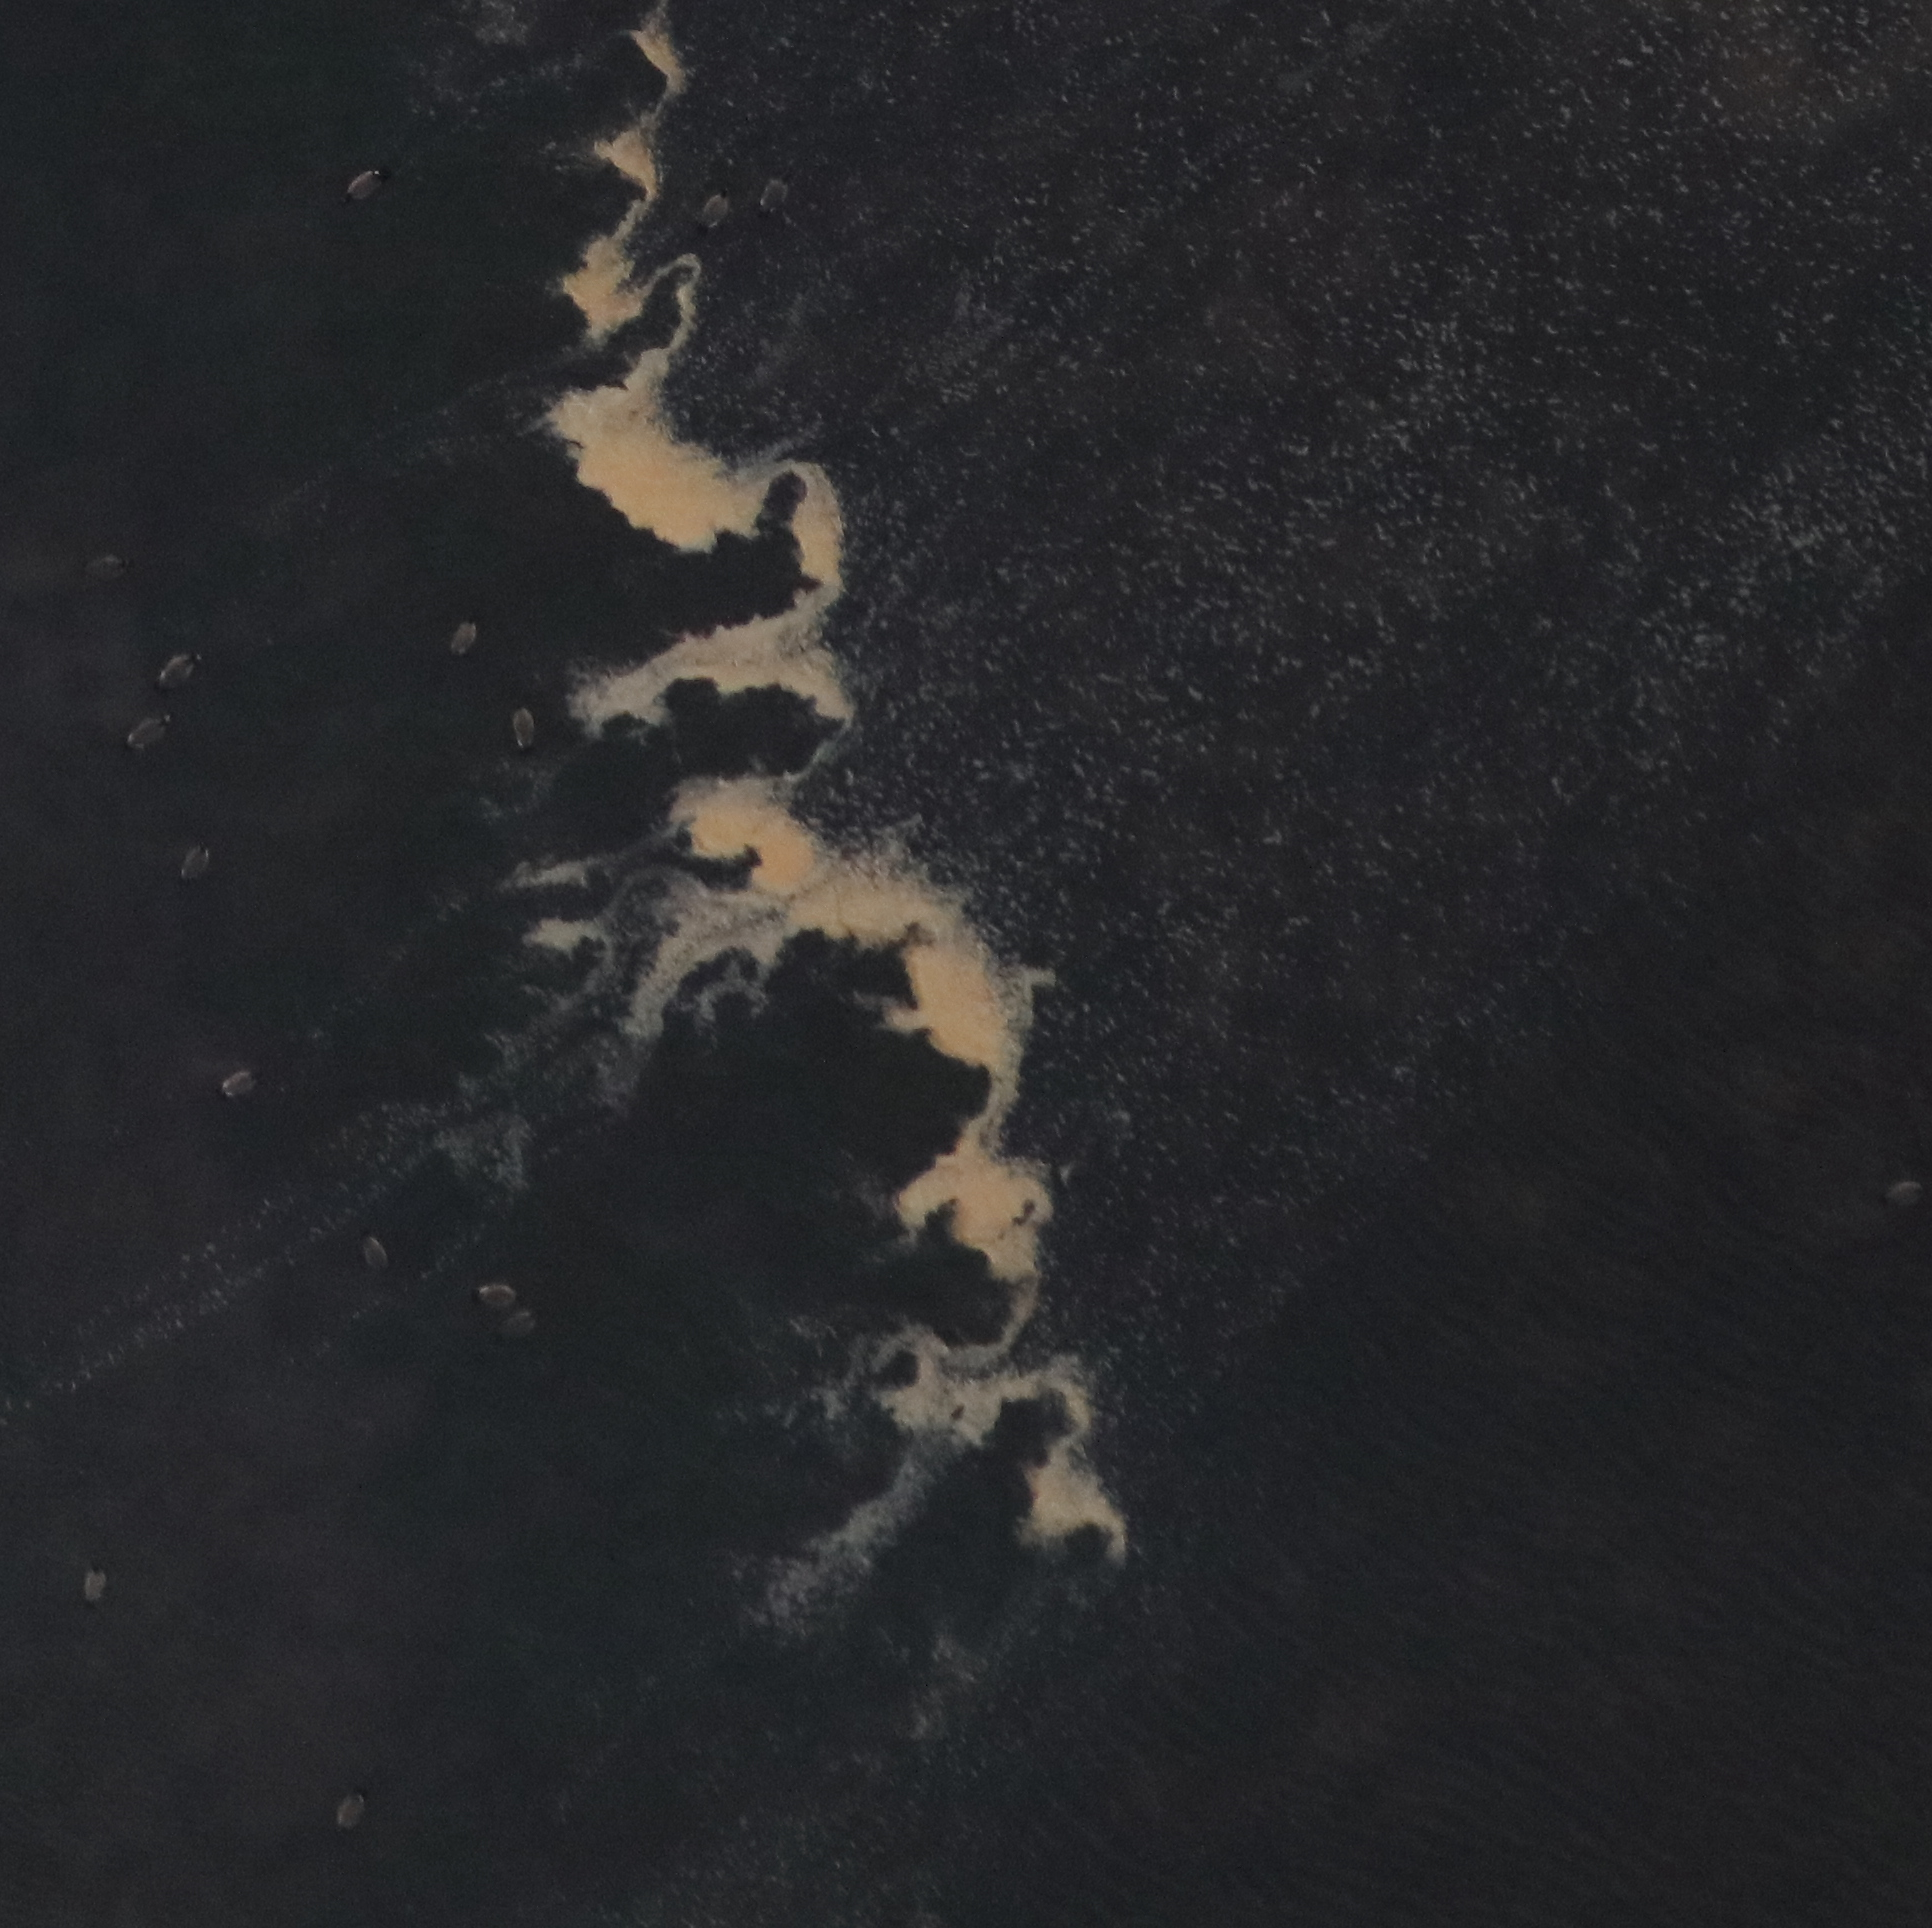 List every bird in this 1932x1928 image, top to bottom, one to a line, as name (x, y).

Canada goose (363, 186)
Canada goose (773, 195)
Canada goose (718, 208)
Canada goose (103, 569)
Canada goose (464, 637)
Canada goose (179, 671)
Canada goose (524, 726)
Canada goose (146, 733)
Canada goose (197, 865)
Canada goose (240, 1081)
Canada goose (1904, 1193)
Canada goose (375, 1256)
Canada goose (498, 1299)
Canada goose (518, 1322)
Canada goose (92, 1583)
Canada goose (351, 1811)